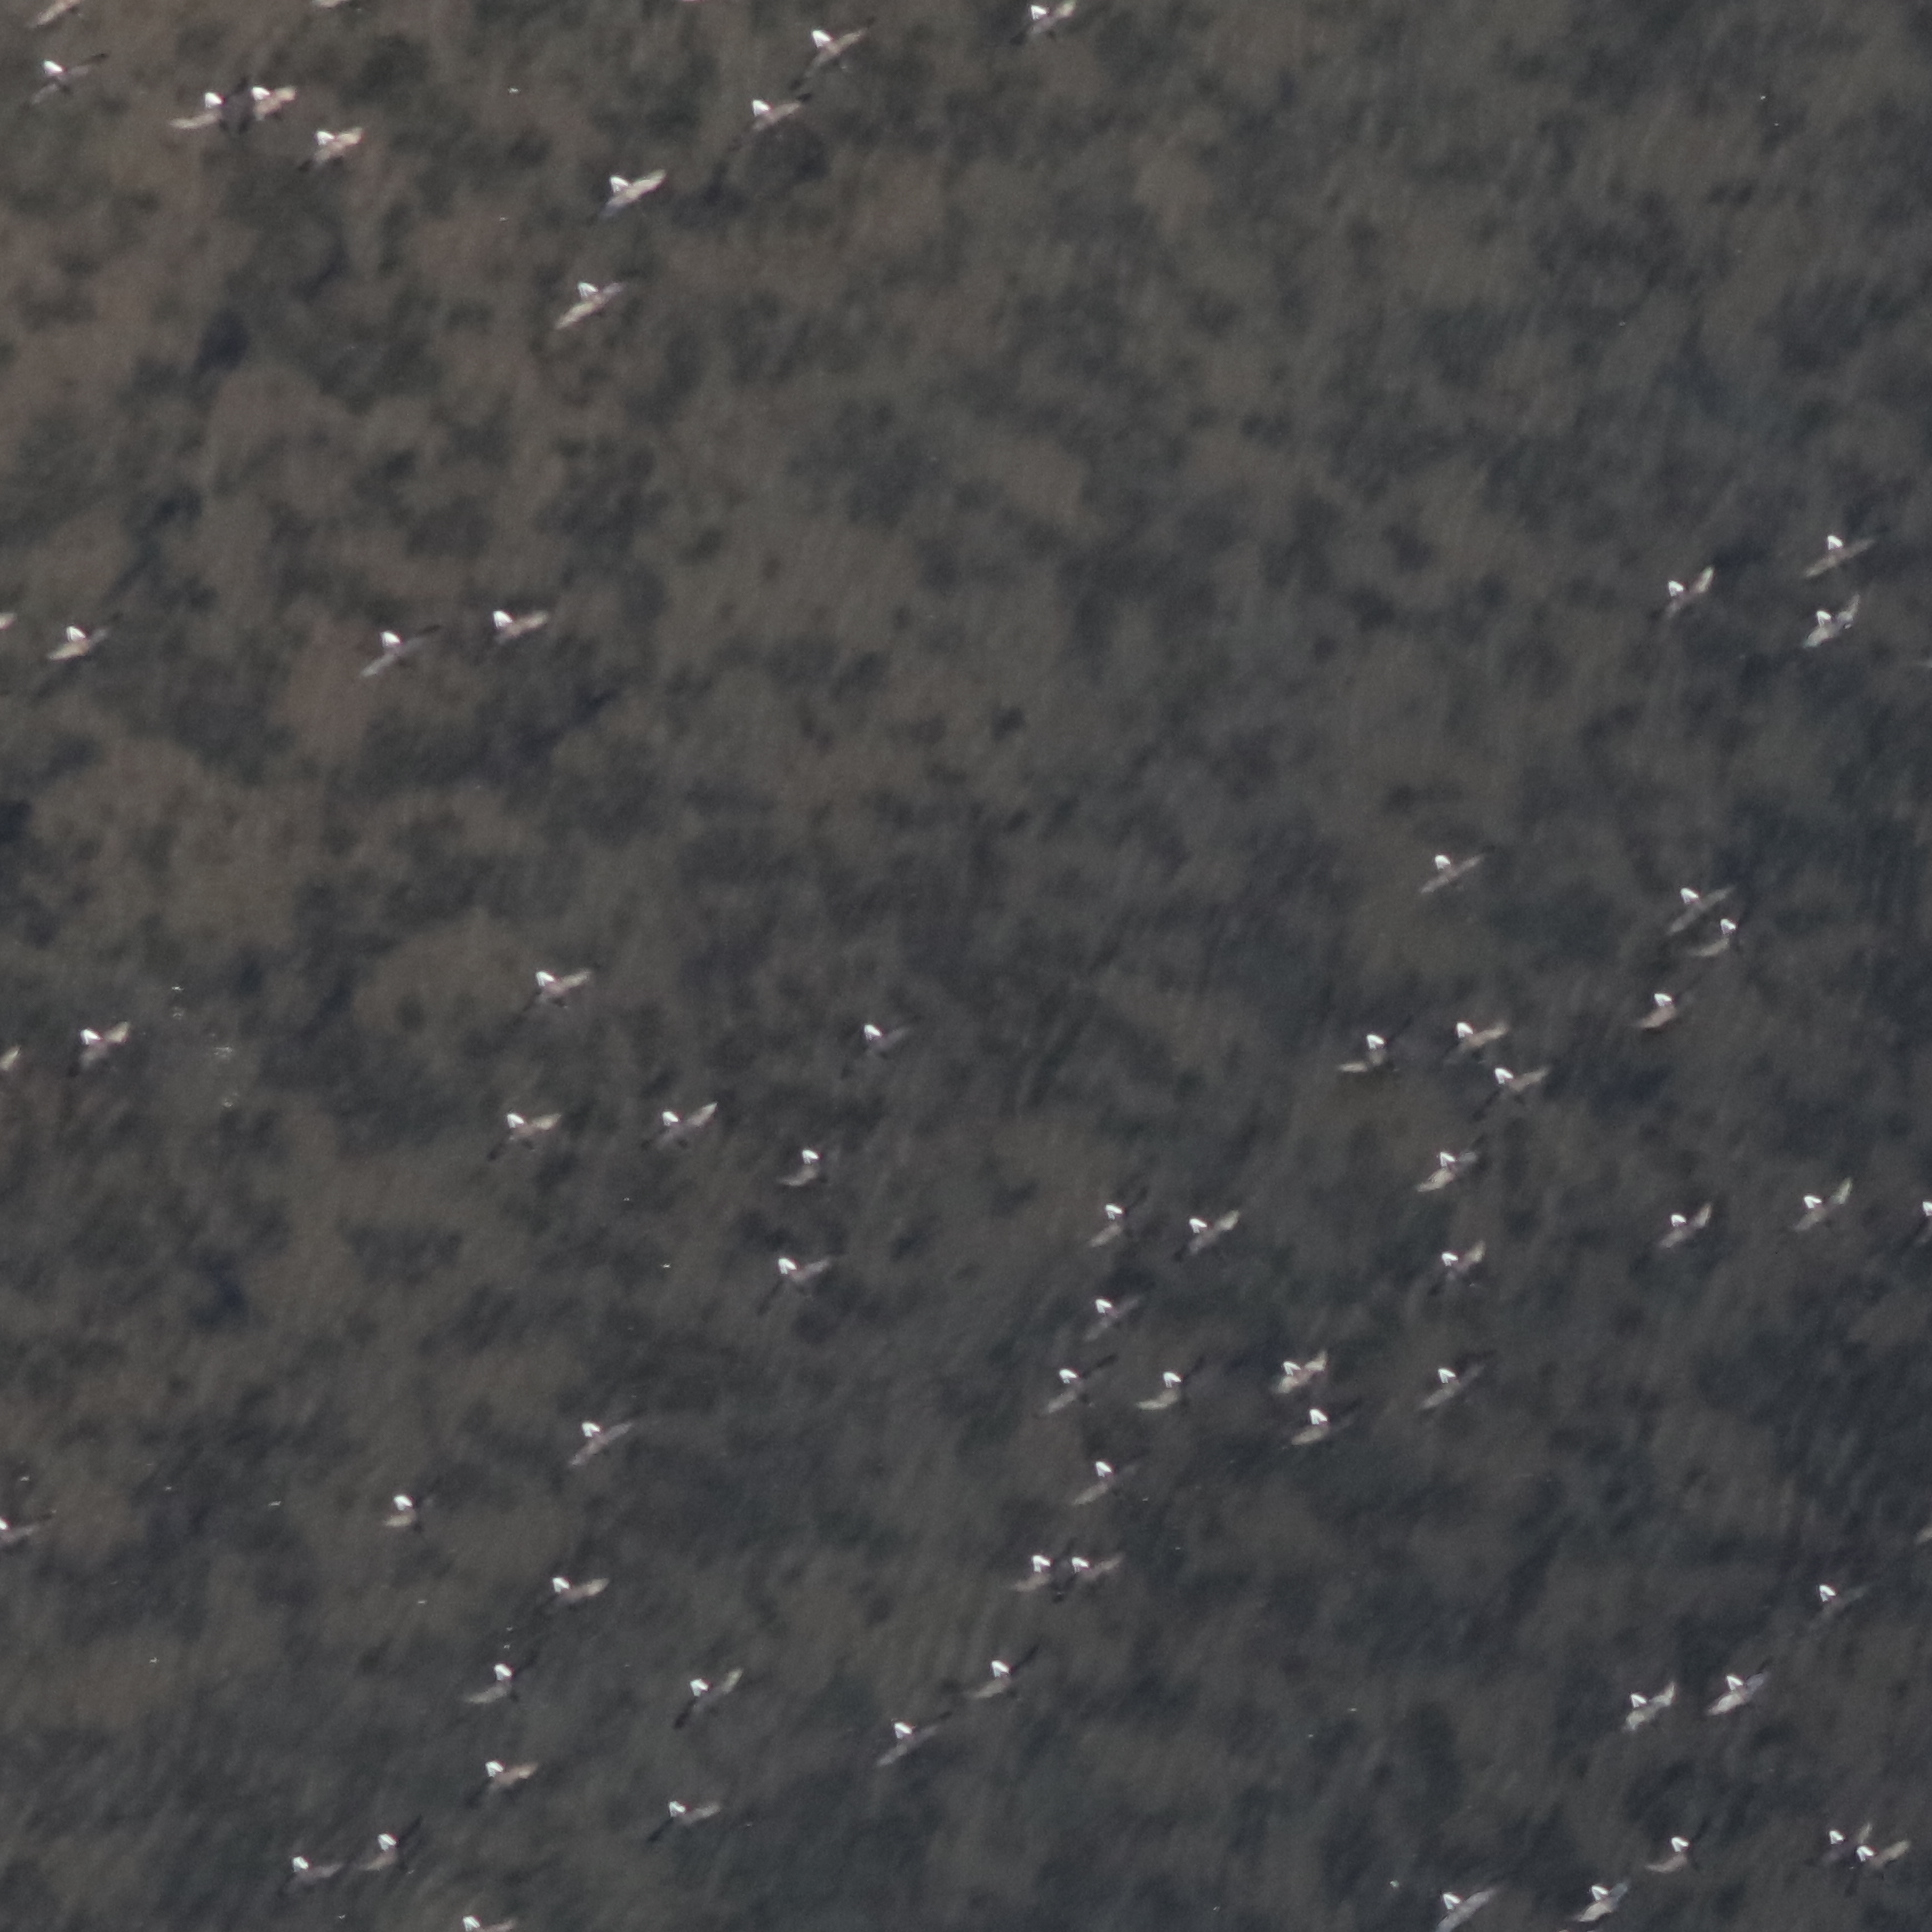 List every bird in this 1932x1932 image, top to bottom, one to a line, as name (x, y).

brant (1044, 16)
brant (837, 53)
brant (66, 83)
brant (275, 103)
brant (762, 111)
brant (214, 115)
brant (326, 151)
brant (630, 190)
brant (596, 302)
brant (1830, 545)
brant (1676, 593)
brant (1831, 628)
brant (506, 634)
brant (86, 648)
brant (396, 654)
brant (1452, 871)
brant (1694, 898)
brant (1732, 943)
brant (548, 996)
brant (1656, 1021)
brant (871, 1037)
brant (1469, 1042)
brant (93, 1048)
brant (1376, 1061)
brant (1512, 1090)
brant (520, 1131)
brant (677, 1136)
brant (817, 1175)
brant (1448, 1175)
brant (1820, 1210)
brant (1113, 1223)
brant (1686, 1225)
brant (1203, 1228)
brant (794, 1271)
brant (1459, 1271)
brant (1116, 1302)
brant (1295, 1361)
brant (1444, 1379)
brant (1082, 1387)
brant (1168, 1391)
brant (1318, 1421)
brant (595, 1451)
brant (1105, 1482)
brant (408, 1512)
brant (2, 1534)
brant (1046, 1568)
brant (1097, 1581)
brant (565, 1594)
brant (1838, 1604)
brant (503, 1686)
brant (998, 1692)
brant (1750, 1694)
brant (703, 1705)
brant (1648, 1711)
brant (901, 1742)
brant (504, 1771)
brant (685, 1811)
brant (388, 1844)
brant (1675, 1848)
brant (1834, 1856)
brant (1882, 1861)
brant (300, 1865)
brant (1598, 1896)
brant (1453, 1906)